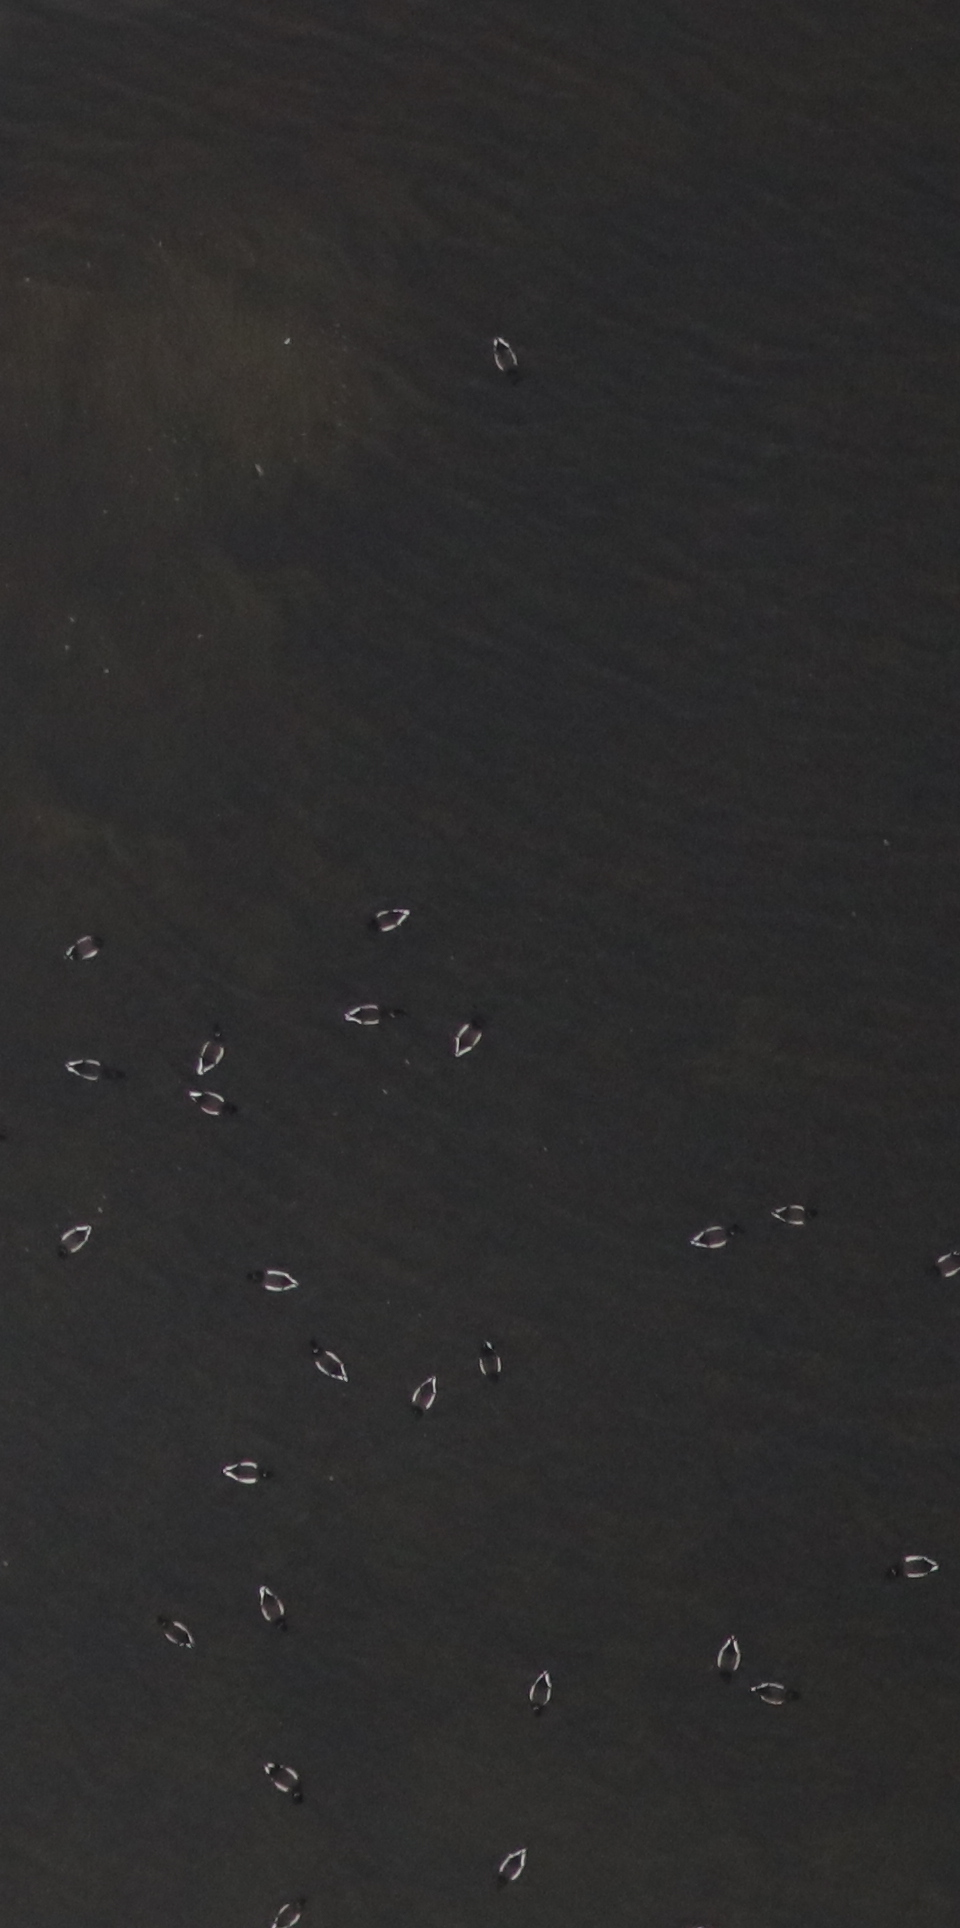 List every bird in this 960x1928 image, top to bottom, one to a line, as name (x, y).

brant (505, 357)
brant (389, 920)
brant (83, 947)
brant (371, 1015)
brant (468, 1039)
brant (210, 1053)
brant (90, 1070)
brant (210, 1103)
brant (793, 1216)
brant (714, 1234)
brant (74, 1241)
brant (947, 1263)
brant (276, 1282)
brant (490, 1361)
brant (330, 1364)
brant (425, 1396)
brant (246, 1473)
brant (915, 1568)
brant (272, 1607)
brant (176, 1633)
brant (728, 1658)
brant (773, 1692)
brant (541, 1693)
brant (284, 1778)
brant (515, 1863)
brant (289, 1915)